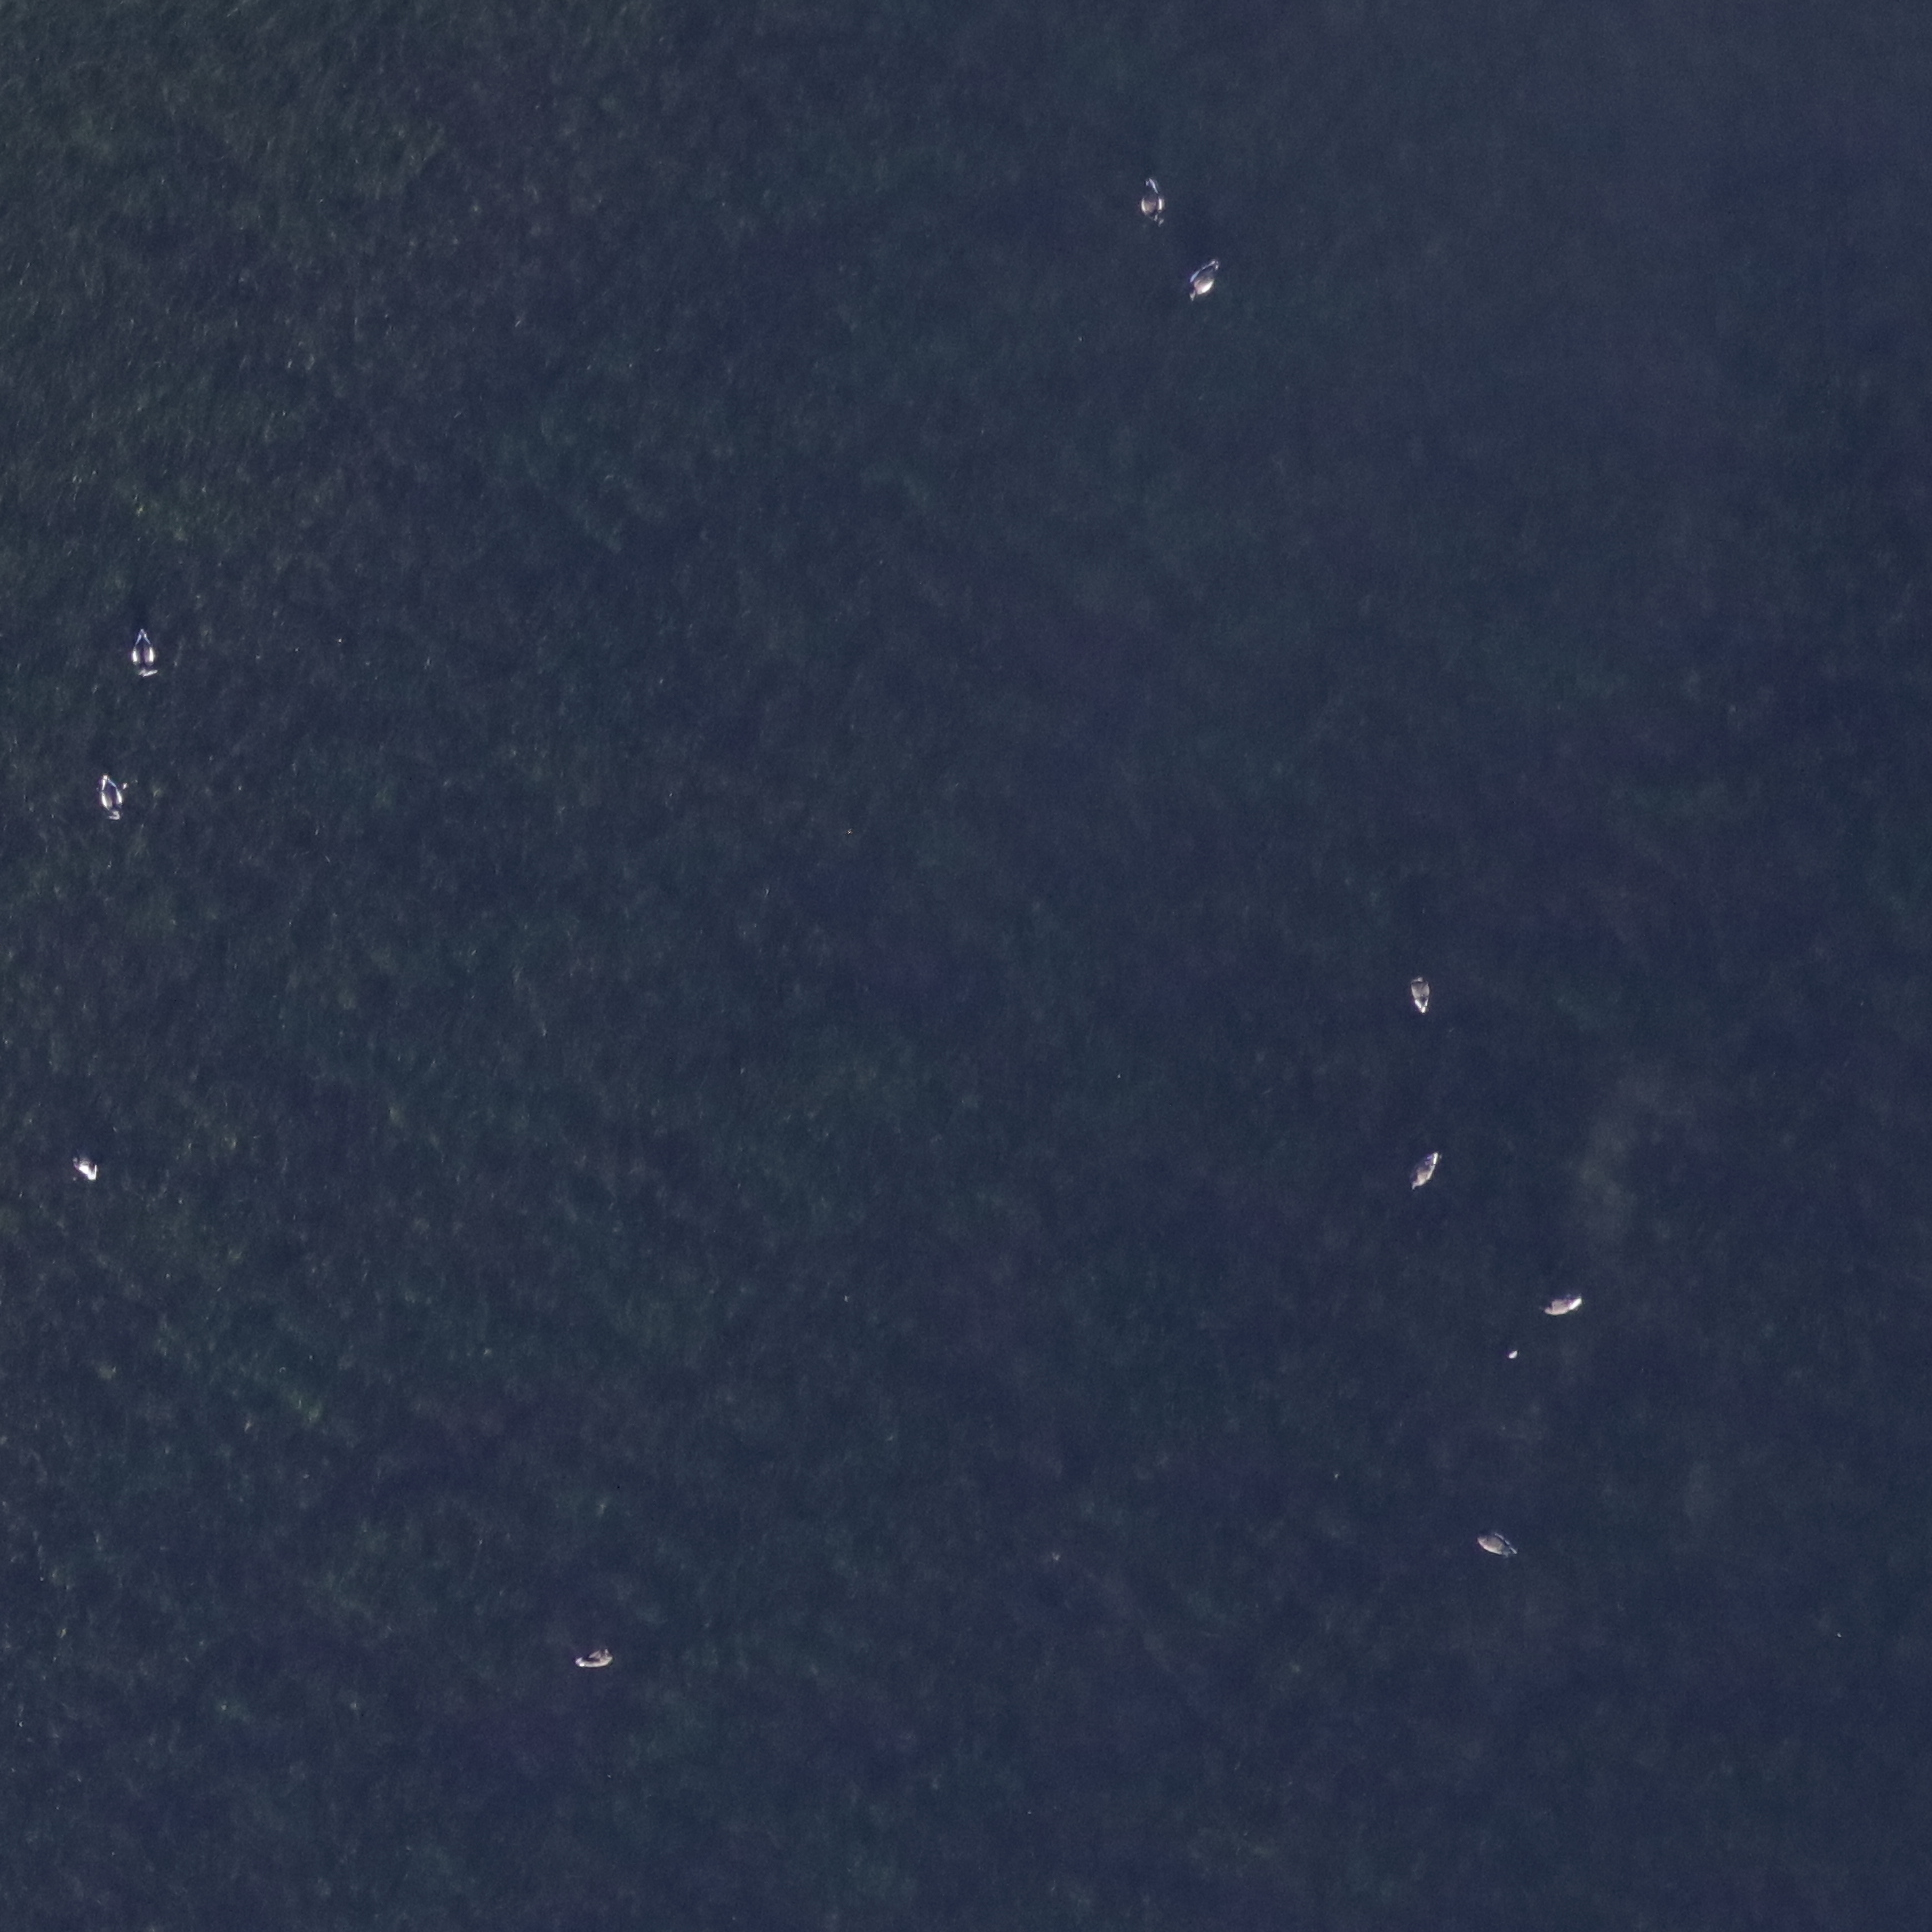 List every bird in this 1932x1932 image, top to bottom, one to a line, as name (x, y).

brant (1150, 205)
brant (1202, 281)
brant (144, 654)
brant (113, 797)
brant (1420, 991)
brant (85, 1164)
brant (1424, 1172)
brant (1559, 1307)
brant (1494, 1543)
brant (597, 1656)